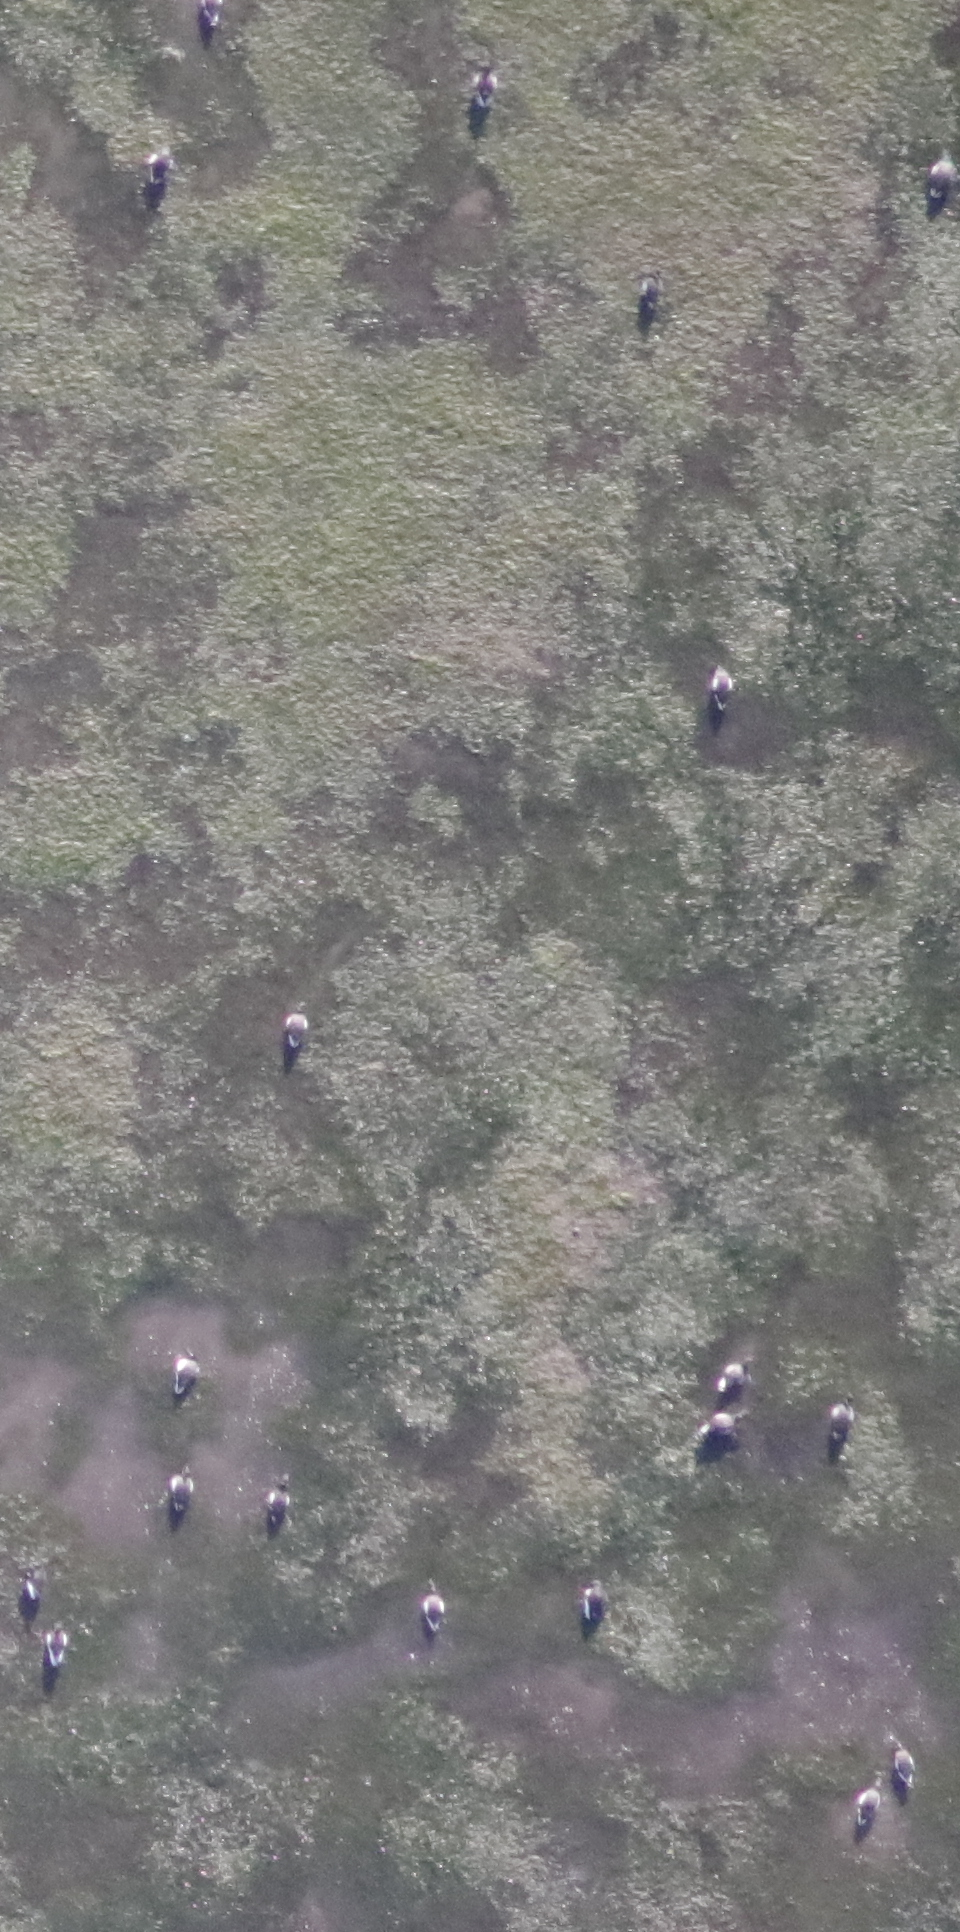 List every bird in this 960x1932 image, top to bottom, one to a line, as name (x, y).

brant (210, 14)
brant (478, 84)
brant (154, 173)
brant (944, 177)
brant (653, 293)
brant (726, 694)
brant (295, 1030)
brant (736, 1370)
brant (187, 1375)
brant (837, 1421)
brant (718, 1430)
brant (179, 1489)
brant (282, 1506)
brant (31, 1592)
brant (592, 1607)
brant (434, 1608)
brant (56, 1644)
brant (906, 1762)
brant (863, 1802)